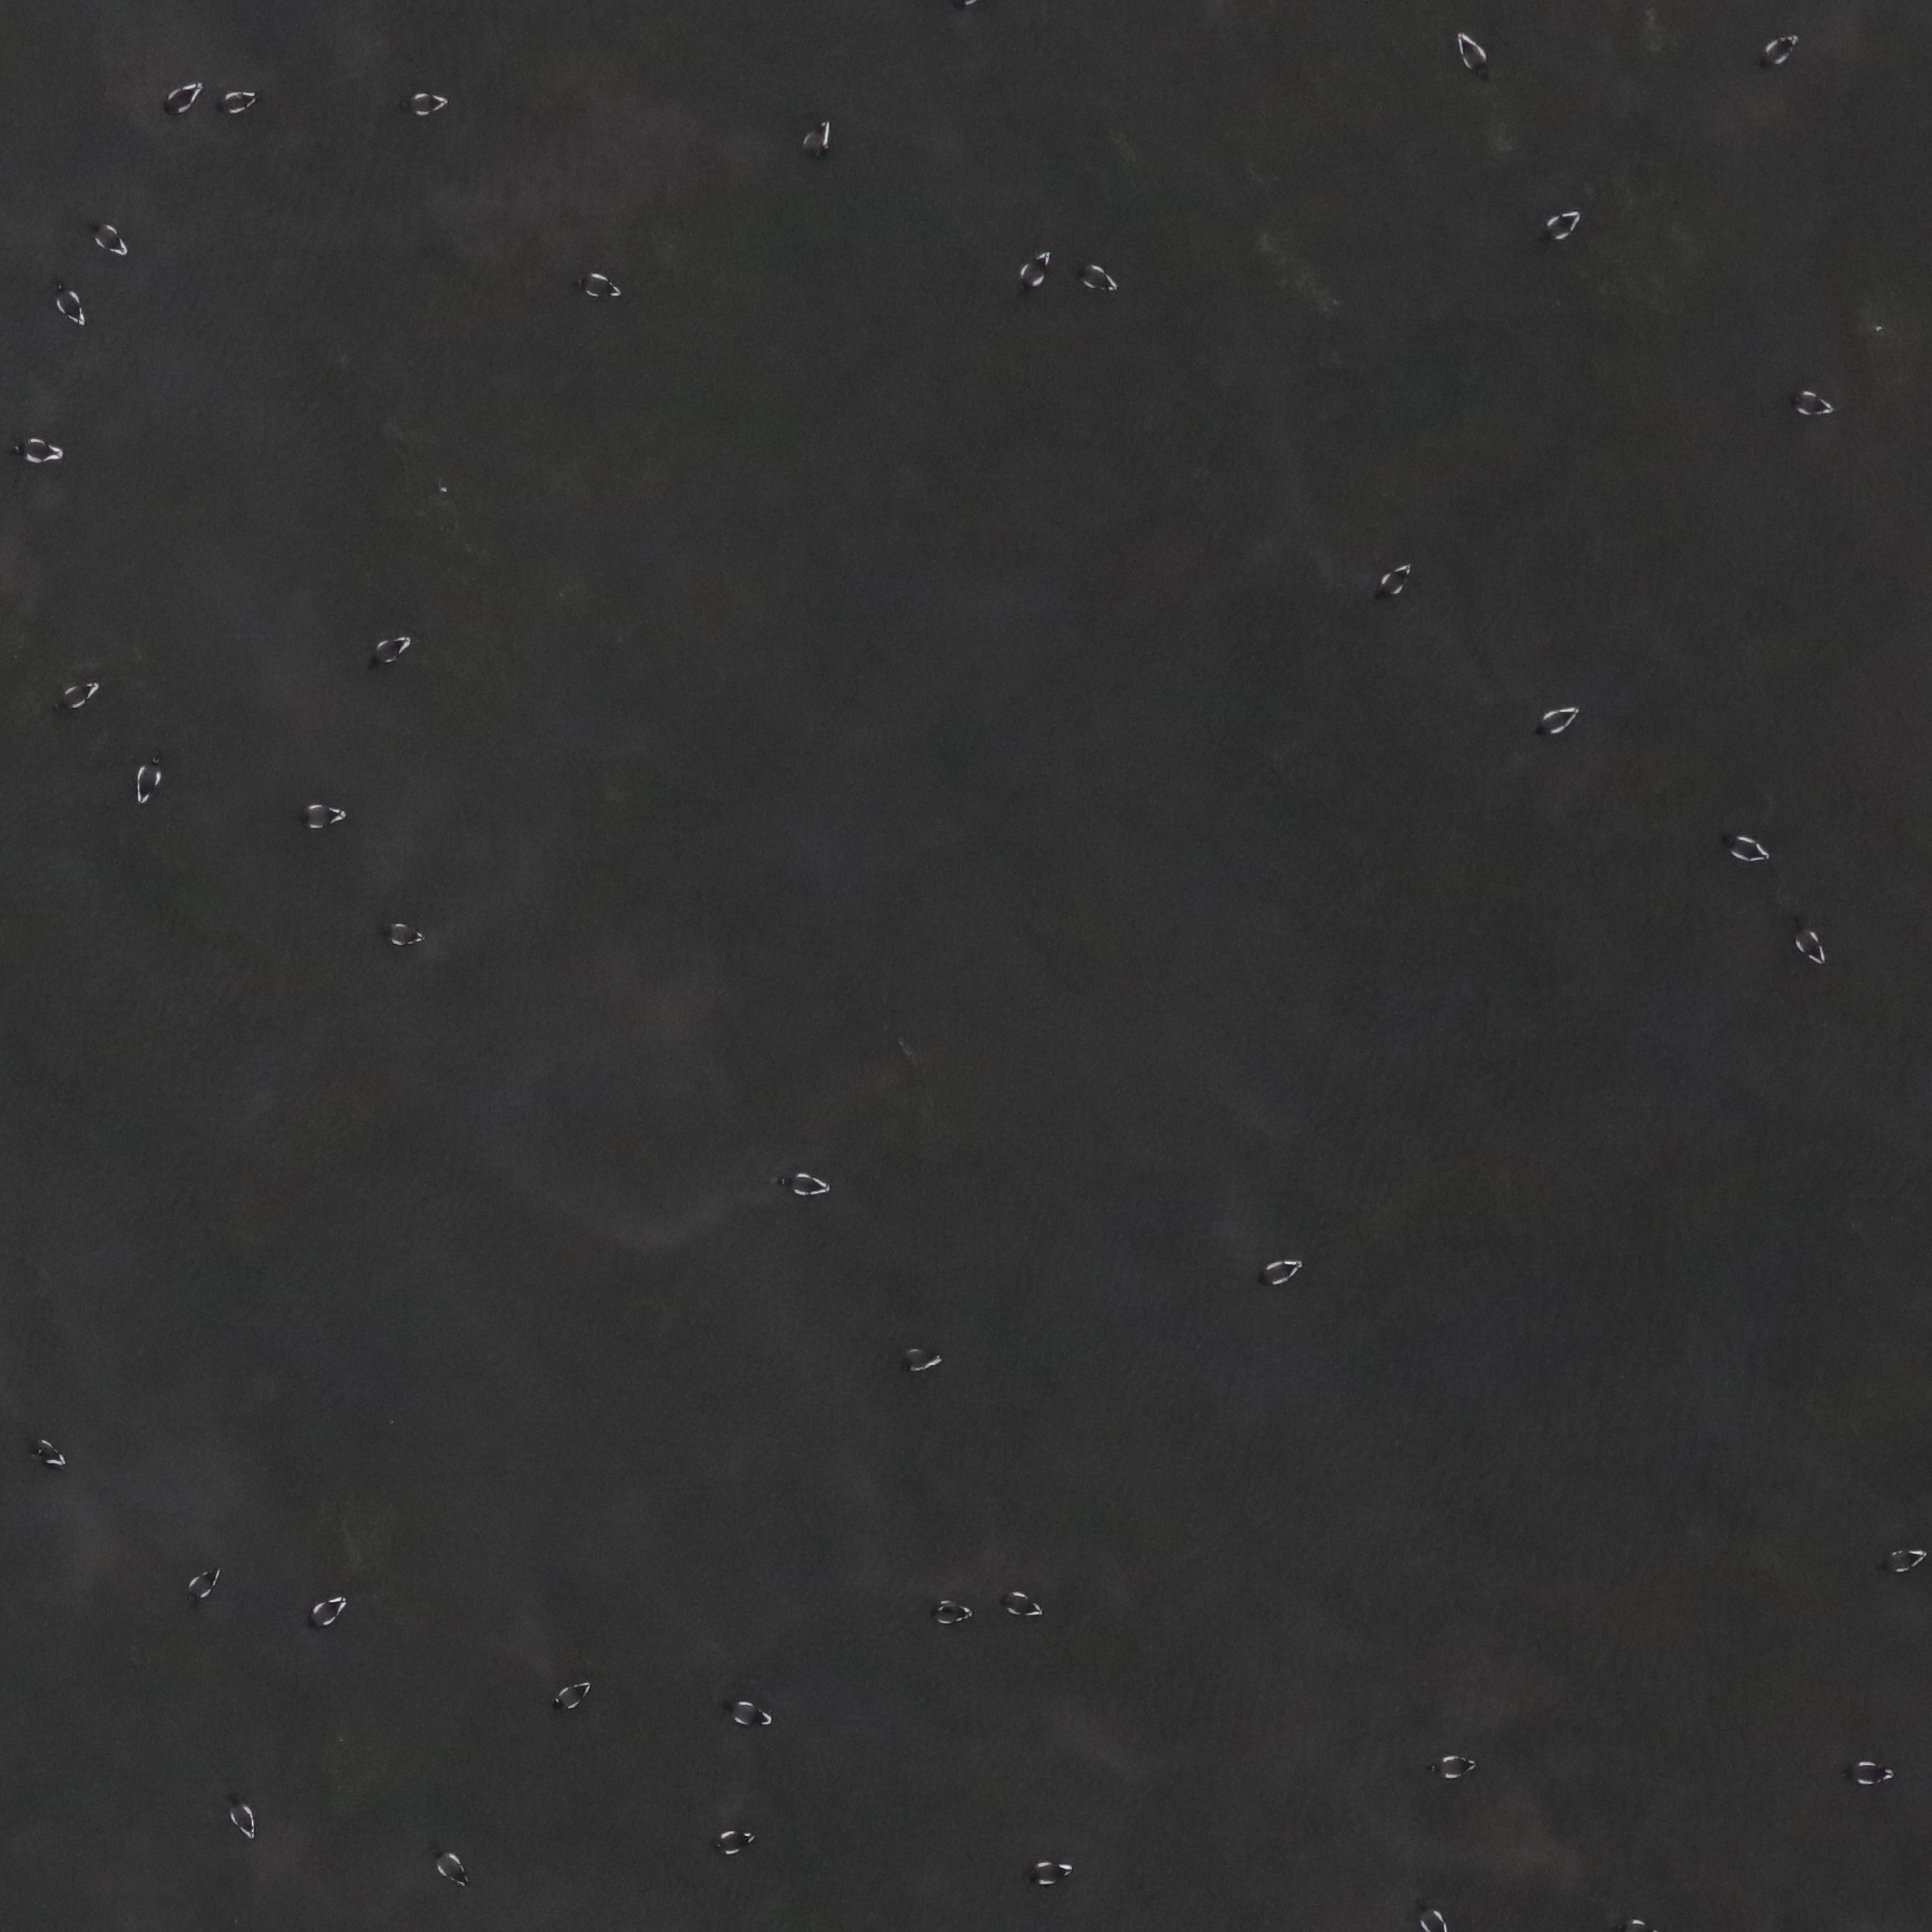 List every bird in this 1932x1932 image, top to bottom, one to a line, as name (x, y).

brant (1778, 50)
brant (1472, 55)
brant (180, 99)
brant (237, 99)
brant (428, 104)
brant (814, 137)
brant (1560, 226)
brant (110, 240)
brant (1035, 272)
brant (1095, 278)
brant (600, 287)
brant (70, 304)
brant (1811, 404)
brant (36, 451)
brant (1394, 583)
brant (387, 652)
brant (79, 696)
brant (1555, 721)
brant (148, 777)
brant (320, 816)
brant (1746, 848)
brant (404, 935)
brant (1810, 944)
brant (805, 1183)
brant (1277, 1272)
brant (922, 1360)
brant (49, 1455)
brant (1900, 1559)
brant (204, 1585)
brant (1021, 1604)
brant (951, 1611)
brant (326, 1612)
brant (572, 1696)
brant (749, 1712)
brant (1454, 1766)
brant (1867, 1774)
brant (241, 1818)
brant (732, 1841)
brant (451, 1867)
brant (1050, 1873)
brant (1434, 1923)
brant (1638, 1931)